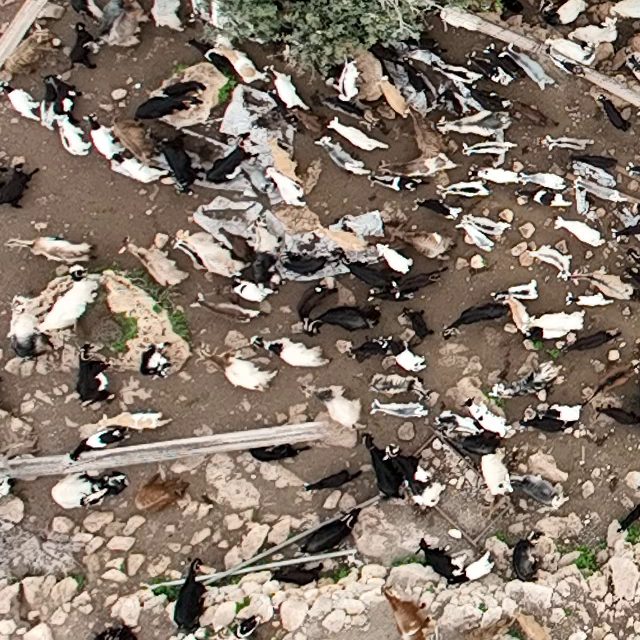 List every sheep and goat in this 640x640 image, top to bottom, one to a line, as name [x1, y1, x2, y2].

goat [70, 0, 104, 21]
goat [102, 0, 150, 46]
goat [141, 0, 186, 32]
goat [177, 0, 196, 27]
goat [501, 0, 523, 14]
goat [539, 0, 590, 26]
goat [611, 0, 639, 17]
goat [440, 5, 482, 32]
goat [568, 16, 617, 43]
goat [69, 21, 100, 68]
goat [213, 36, 269, 83]
goat [403, 36, 440, 50]
goat [545, 36, 596, 65]
goat [188, 38, 234, 76]
goat [499, 42, 555, 91]
goat [484, 43, 524, 78]
goat [545, 45, 586, 78]
goat [622, 47, 639, 92]
goat [351, 50, 383, 99]
goat [397, 50, 441, 64]
goat [465, 52, 510, 85]
goat [384, 55, 407, 89]
goat [404, 58, 427, 92]
goat [432, 60, 481, 83]
goat [335, 61, 362, 101]
goat [265, 65, 309, 109]
goat [377, 75, 409, 119]
goat [45, 76, 80, 115]
goat [40, 77, 57, 131]
goat [162, 81, 206, 98]
goat [1, 83, 40, 123]
goat [469, 86, 509, 111]
goat [438, 90, 468, 114]
goat [322, 95, 380, 130]
goat [133, 96, 202, 122]
goat [596, 96, 631, 133]
goat [501, 99, 559, 129]
goat [408, 106, 453, 159]
goat [288, 107, 321, 132]
goat [111, 111, 162, 167]
goat [437, 111, 511, 135]
goat [88, 112, 126, 159]
goat [328, 115, 390, 151]
goat [56, 116, 92, 155]
goat [206, 132, 251, 184]
goat [315, 132, 371, 175]
goat [162, 134, 205, 197]
goat [540, 136, 594, 150]
goat [462, 142, 518, 156]
goat [376, 152, 460, 175]
goat [568, 153, 618, 169]
goat [111, 157, 168, 185]
goat [2, 162, 39, 210]
goat [625, 162, 639, 178]
goat [468, 164, 519, 183]
goat [266, 165, 306, 208]
goat [517, 172, 567, 189]
goat [367, 174, 430, 192]
goat [573, 176, 589, 214]
goat [573, 176, 627, 202]
goat [435, 180, 490, 198]
goat [514, 189, 572, 206]
goat [412, 198, 462, 221]
goat [200, 204, 255, 223]
goat [463, 213, 511, 235]
goat [553, 217, 605, 247]
goat [611, 220, 639, 238]
goat [456, 221, 493, 250]
goat [383, 223, 452, 259]
goat [318, 224, 366, 252]
goat [219, 228, 256, 261]
goat [175, 230, 244, 277]
goat [8, 236, 100, 263]
goat [117, 236, 190, 287]
goat [375, 243, 414, 273]
goat [527, 247, 572, 280]
goat [628, 249, 639, 287]
goat [279, 250, 328, 274]
goat [254, 252, 279, 292]
goat [336, 254, 390, 287]
goat [41, 264, 99, 332]
goat [391, 266, 448, 297]
goat [624, 267, 639, 306]
goat [568, 270, 633, 300]
goat [230, 277, 274, 303]
goat [491, 279, 539, 300]
goat [298, 283, 339, 324]
goat [366, 287, 414, 302]
goat [564, 292, 614, 305]
goat [190, 293, 261, 325]
goat [8, 296, 48, 357]
goat [495, 297, 531, 337]
goat [441, 300, 510, 338]
goat [303, 305, 376, 337]
goat [402, 307, 435, 335]
goat [526, 310, 584, 327]
goat [521, 327, 569, 338]
goat [561, 328, 622, 353]
goat [250, 334, 331, 366]
goat [376, 336, 427, 372]
goat [348, 340, 387, 364]
goat [140, 341, 173, 380]
goat [77, 344, 116, 406]
goat [194, 348, 278, 391]
goat [581, 358, 639, 409]
goat [491, 361, 562, 397]
goat [369, 373, 433, 402]
goat [299, 384, 368, 430]
goat [369, 398, 427, 418]
goat [462, 398, 512, 437]
goat [596, 404, 639, 425]
goat [536, 405, 583, 422]
goat [96, 411, 172, 431]
goat [434, 412, 484, 437]
goat [522, 416, 565, 432]
goat [69, 427, 130, 463]
goat [438, 427, 501, 455]
goat [362, 432, 405, 499]
goat [249, 442, 311, 459]
goat [385, 444, 433, 481]
goat [480, 446, 514, 493]
goat [302, 468, 363, 490]
goat [82, 470, 131, 496]
goat [135, 472, 190, 514]
goat [510, 475, 560, 505]
goat [51, 476, 109, 510]
goat [412, 483, 445, 507]
goat [617, 502, 639, 533]
goat [301, 506, 362, 555]
goat [512, 530, 541, 583]
goat [417, 538, 467, 575]
goat [448, 550, 496, 585]
goat [174, 556, 203, 631]
goat [270, 562, 323, 582]
goat [16, 583, 41, 625]
goat [380, 585, 430, 639]
goat [514, 612, 547, 639]
goat [234, 615, 261, 637]
goat [96, 627, 122, 639]